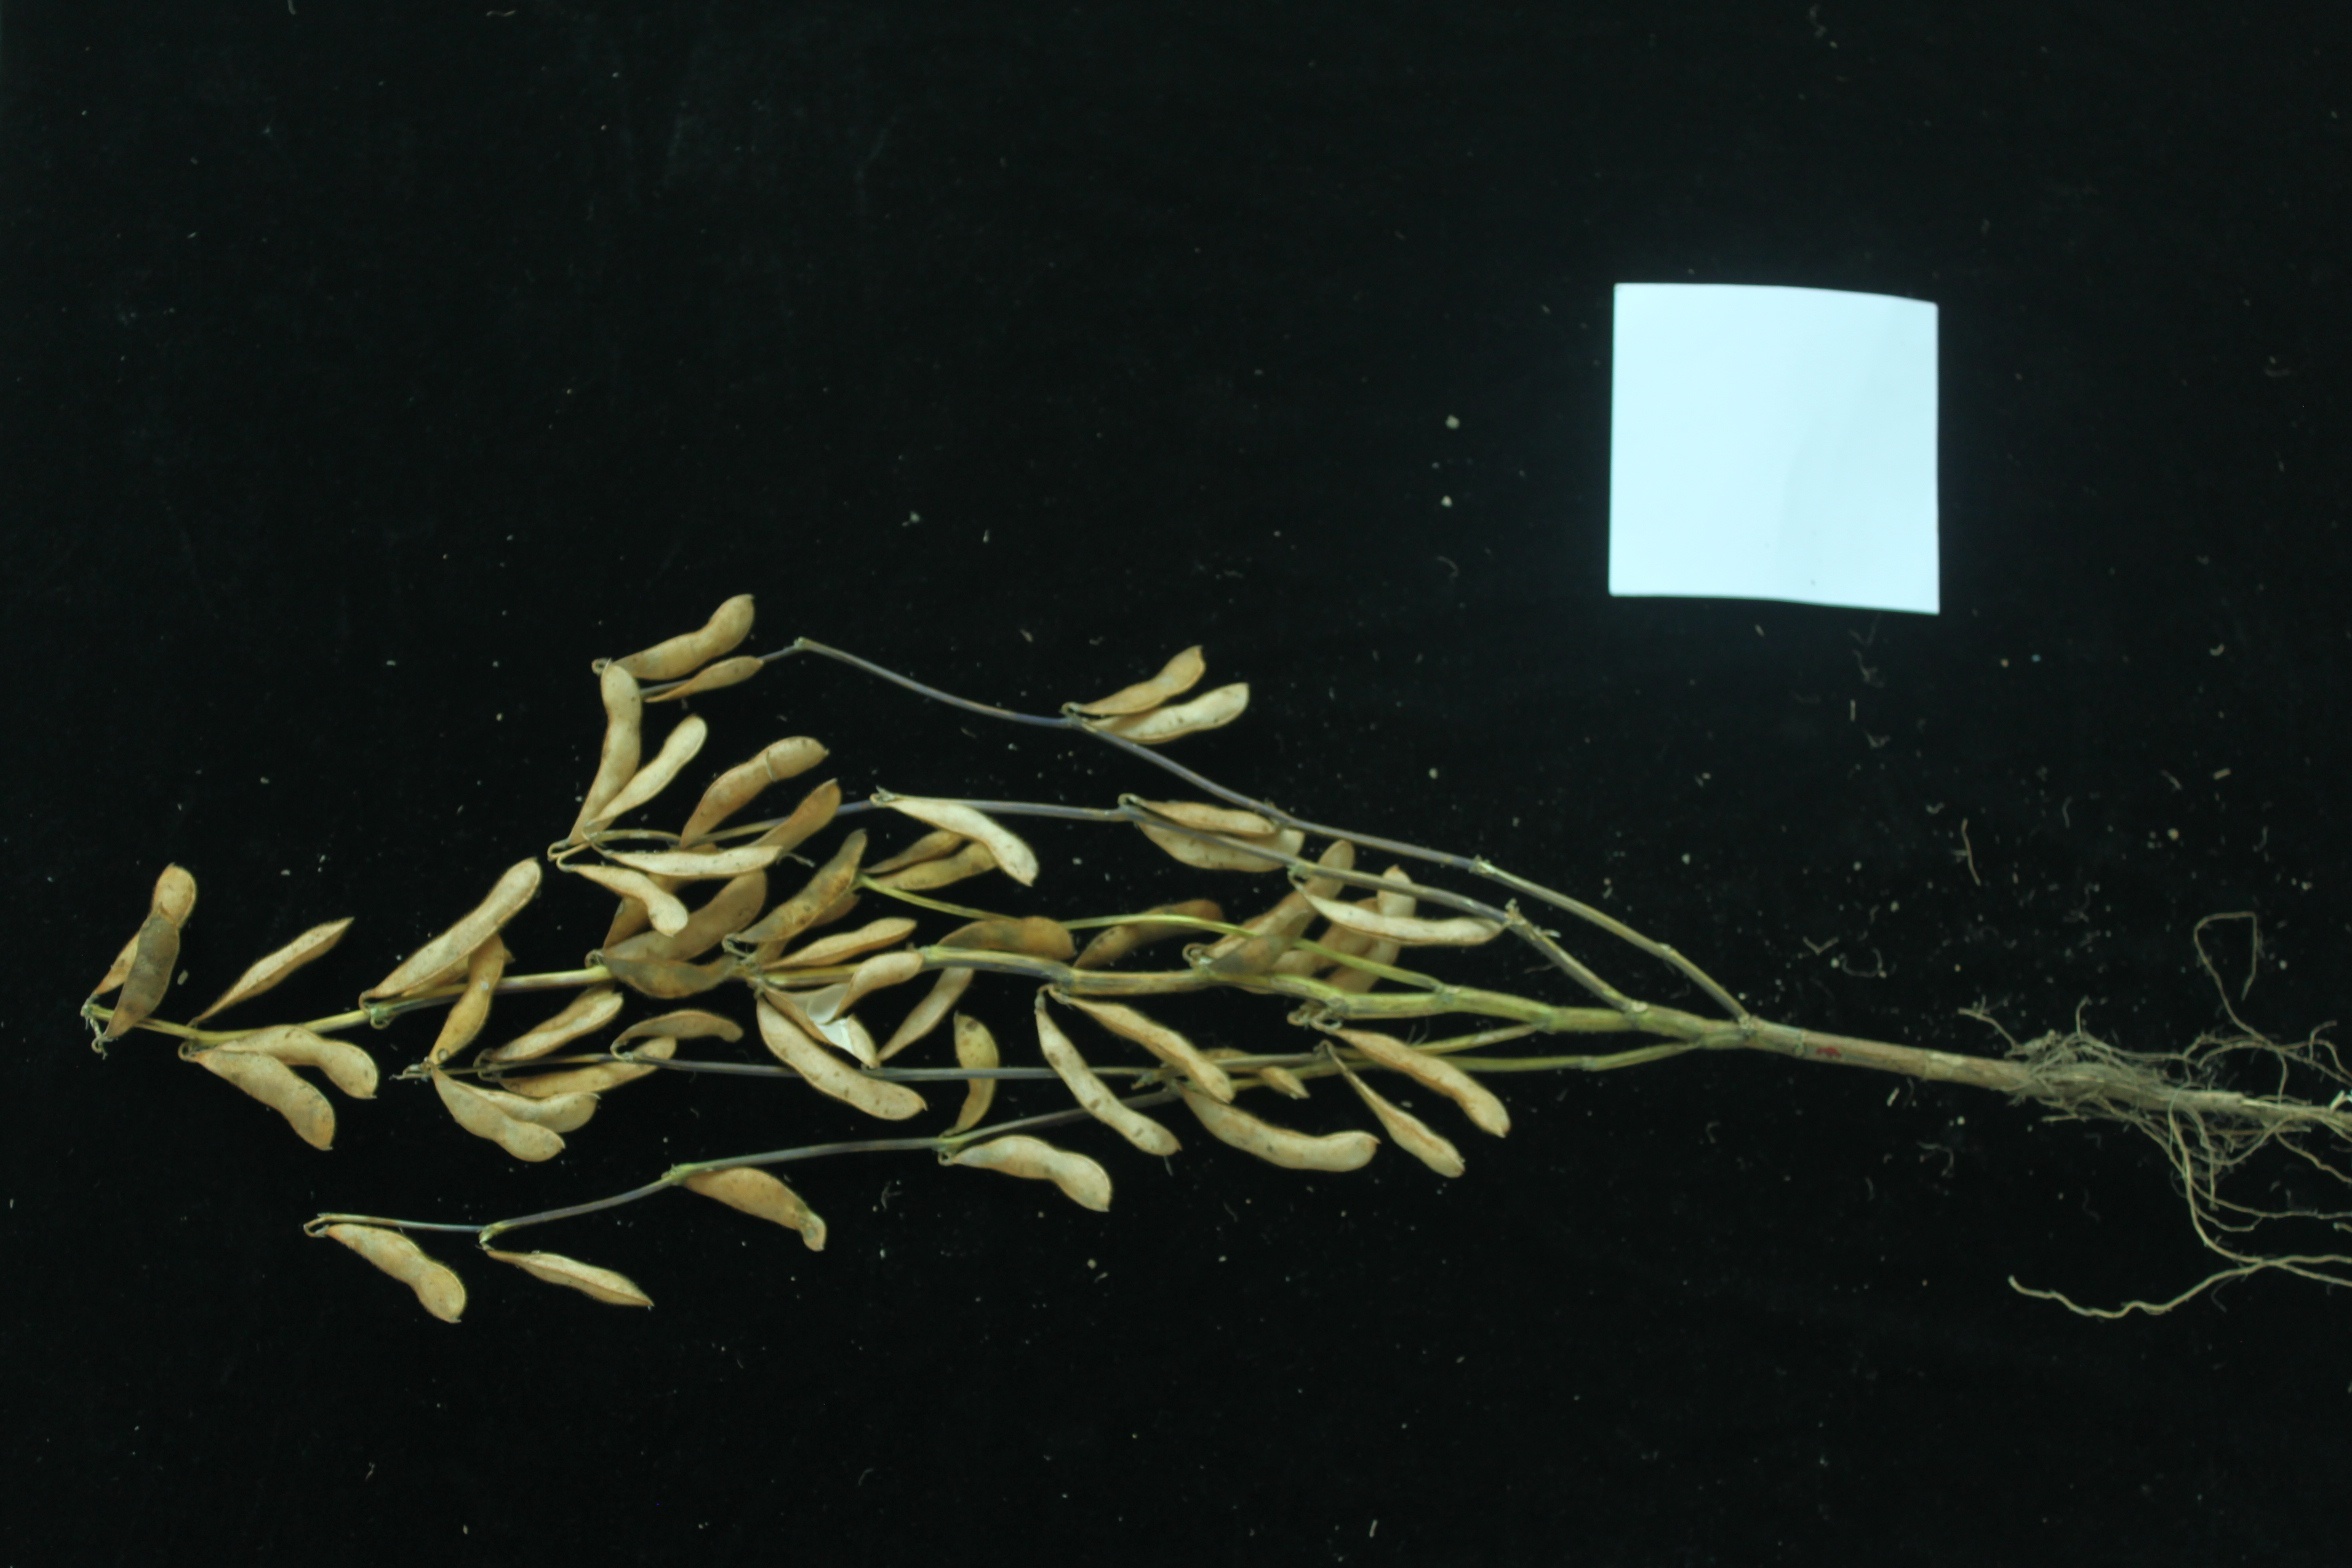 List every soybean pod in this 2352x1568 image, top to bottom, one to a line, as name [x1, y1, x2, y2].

soybean pod [612, 595, 754, 679]
soybean pod [1064, 644, 1205, 716]
soybean pod [645, 657, 765, 704]
soybean pod [568, 664, 642, 844]
soybean pod [1113, 684, 1248, 746]
soybean pod [589, 712, 707, 825]
soybean pod [679, 738, 831, 847]
soybean pod [749, 777, 841, 847]
soybean pod [876, 789, 1040, 889]
soybean pod [1128, 800, 1283, 843]
soybean pod [1141, 824, 1303, 874]
soybean pod [736, 828, 867, 942]
soybean pod [862, 831, 967, 876]
soybean pod [1198, 839, 1353, 974]
soybean pod [876, 841, 997, 891]
soybean pod [600, 843, 723, 950]
soybean pod [597, 846, 783, 879]
soybean pod [369, 857, 541, 998]
soybean pod [90, 862, 195, 999]
soybean pod [1328, 865, 1416, 994]
soybean pod [569, 866, 689, 940]
soybean pod [600, 870, 768, 961]
soybean pod [1297, 890, 1506, 947]
soybean pod [1073, 899, 1227, 970]
soybean pod [96, 905, 178, 1042]
soybean pod [764, 916, 916, 971]
soybean pod [938, 917, 1076, 961]
soybean pod [189, 918, 353, 1025]
soybean pod [409, 934, 505, 1072]
soybean pod [604, 956, 739, 1000]
soybean pod [876, 967, 975, 1062]
soybean pod [482, 983, 623, 1063]
soybean pod [1049, 991, 1234, 1105]
soybean pod [1035, 996, 1182, 1156]
soybean pod [757, 1000, 927, 1120]
soybean pod [610, 1010, 744, 1049]
soybean pod [953, 1012, 999, 1132]
soybean pod [209, 1025, 379, 1101]
soybean pod [1326, 1029, 1511, 1139]
soybean pod [496, 1037, 677, 1097]
soybean pod [1323, 1041, 1464, 1178]
soybean pod [185, 1050, 335, 1152]
soybean pod [432, 1067, 567, 1162]
soybean pod [459, 1082, 599, 1133]
soybean pod [1179, 1091, 1381, 1173]
soybean pod [947, 1136, 1111, 1213]
soybean pod [679, 1168, 825, 1251]
soybean pod [325, 1222, 466, 1324]
soybean pod [480, 1244, 654, 1307]